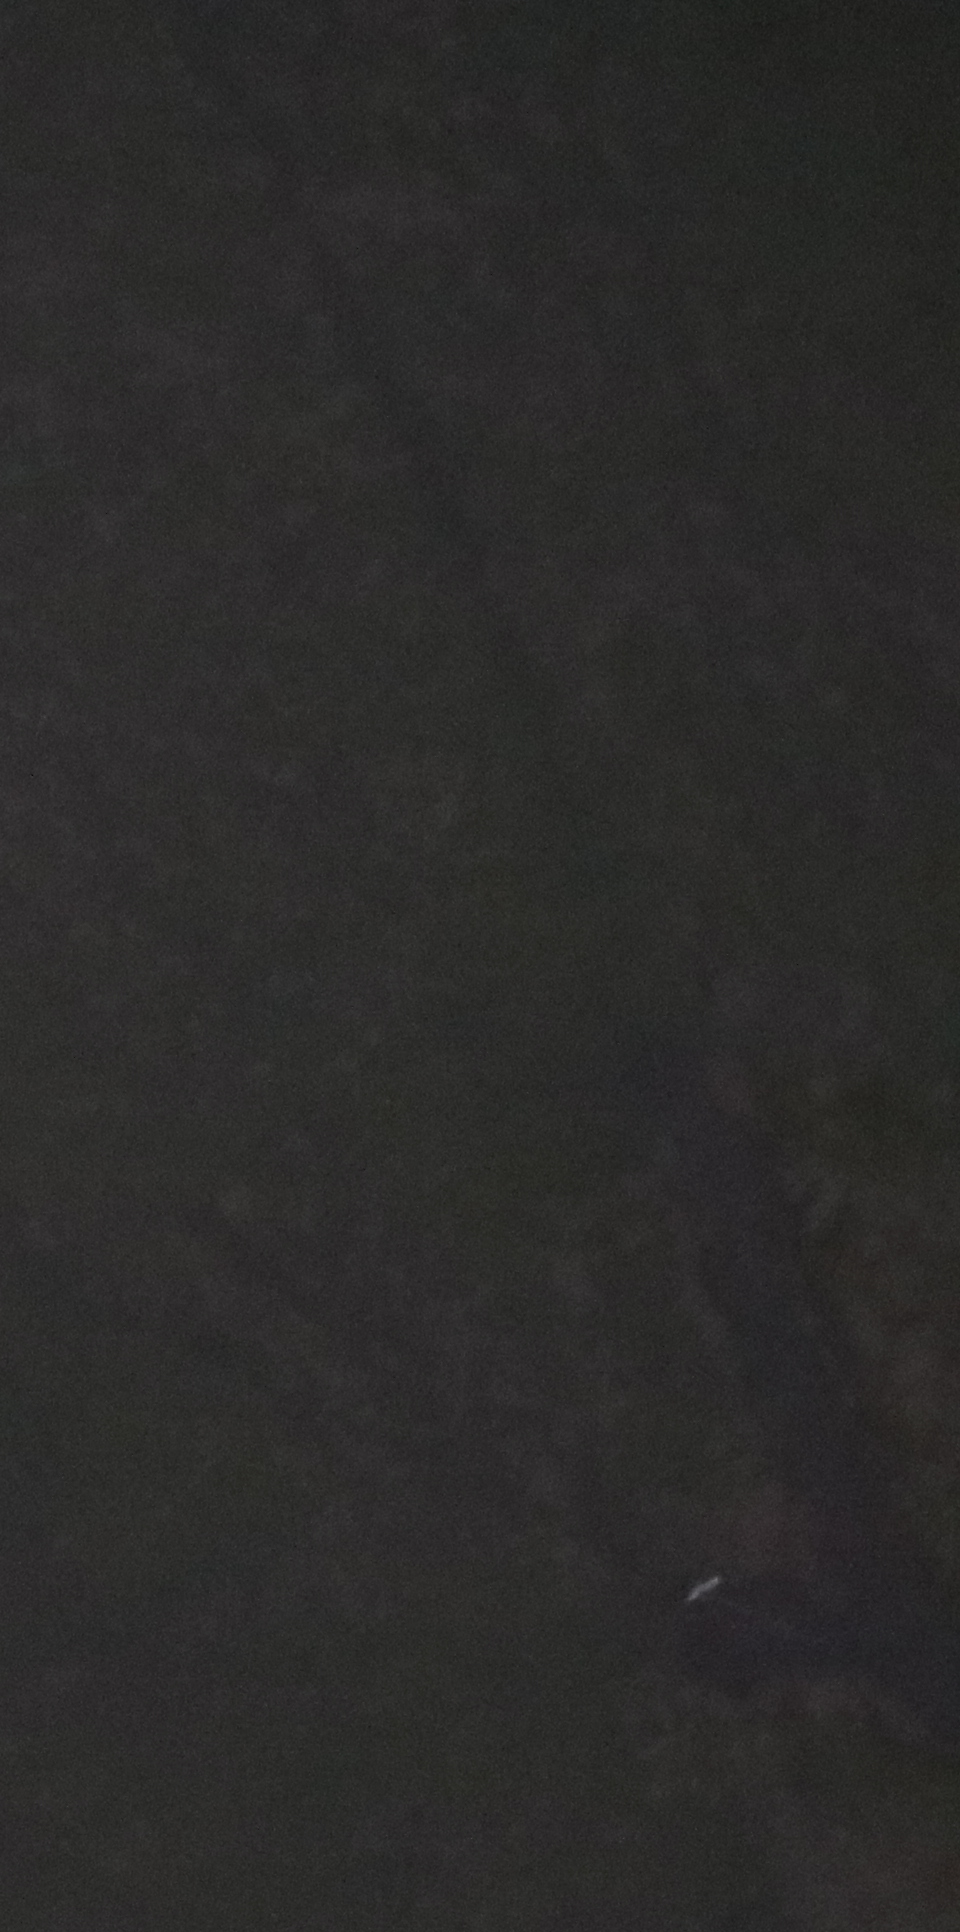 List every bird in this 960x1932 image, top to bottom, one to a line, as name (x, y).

None